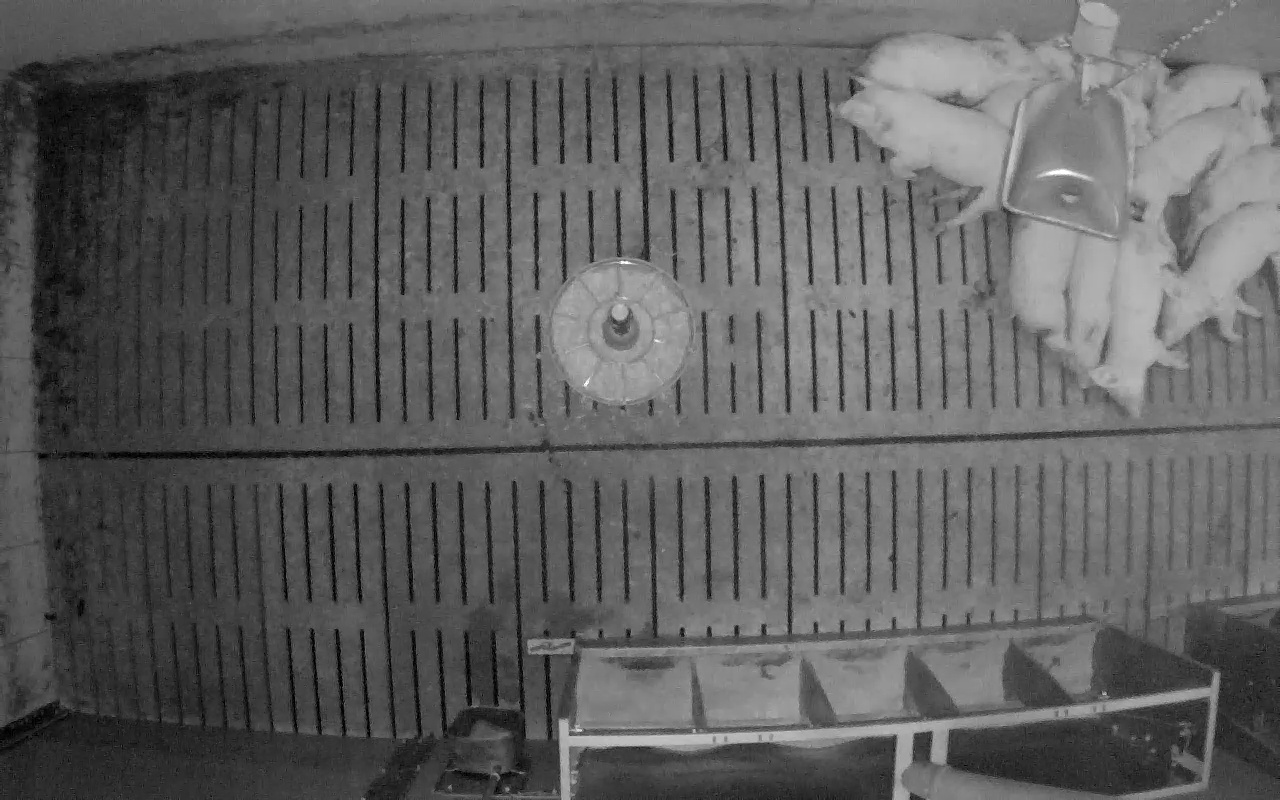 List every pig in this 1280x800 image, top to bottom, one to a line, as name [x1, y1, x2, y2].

pig [854, 27, 1053, 109]
pig [1024, 30, 1179, 104]
pig [1149, 65, 1273, 137]
pig [827, 73, 1013, 238]
pig [969, 76, 1155, 148]
pig [1127, 86, 1275, 255]
pig [1179, 143, 1280, 266]
pig [1158, 201, 1278, 348]
pig [1010, 218, 1082, 334]
pig [1042, 233, 1120, 391]
pig [1087, 234, 1190, 420]